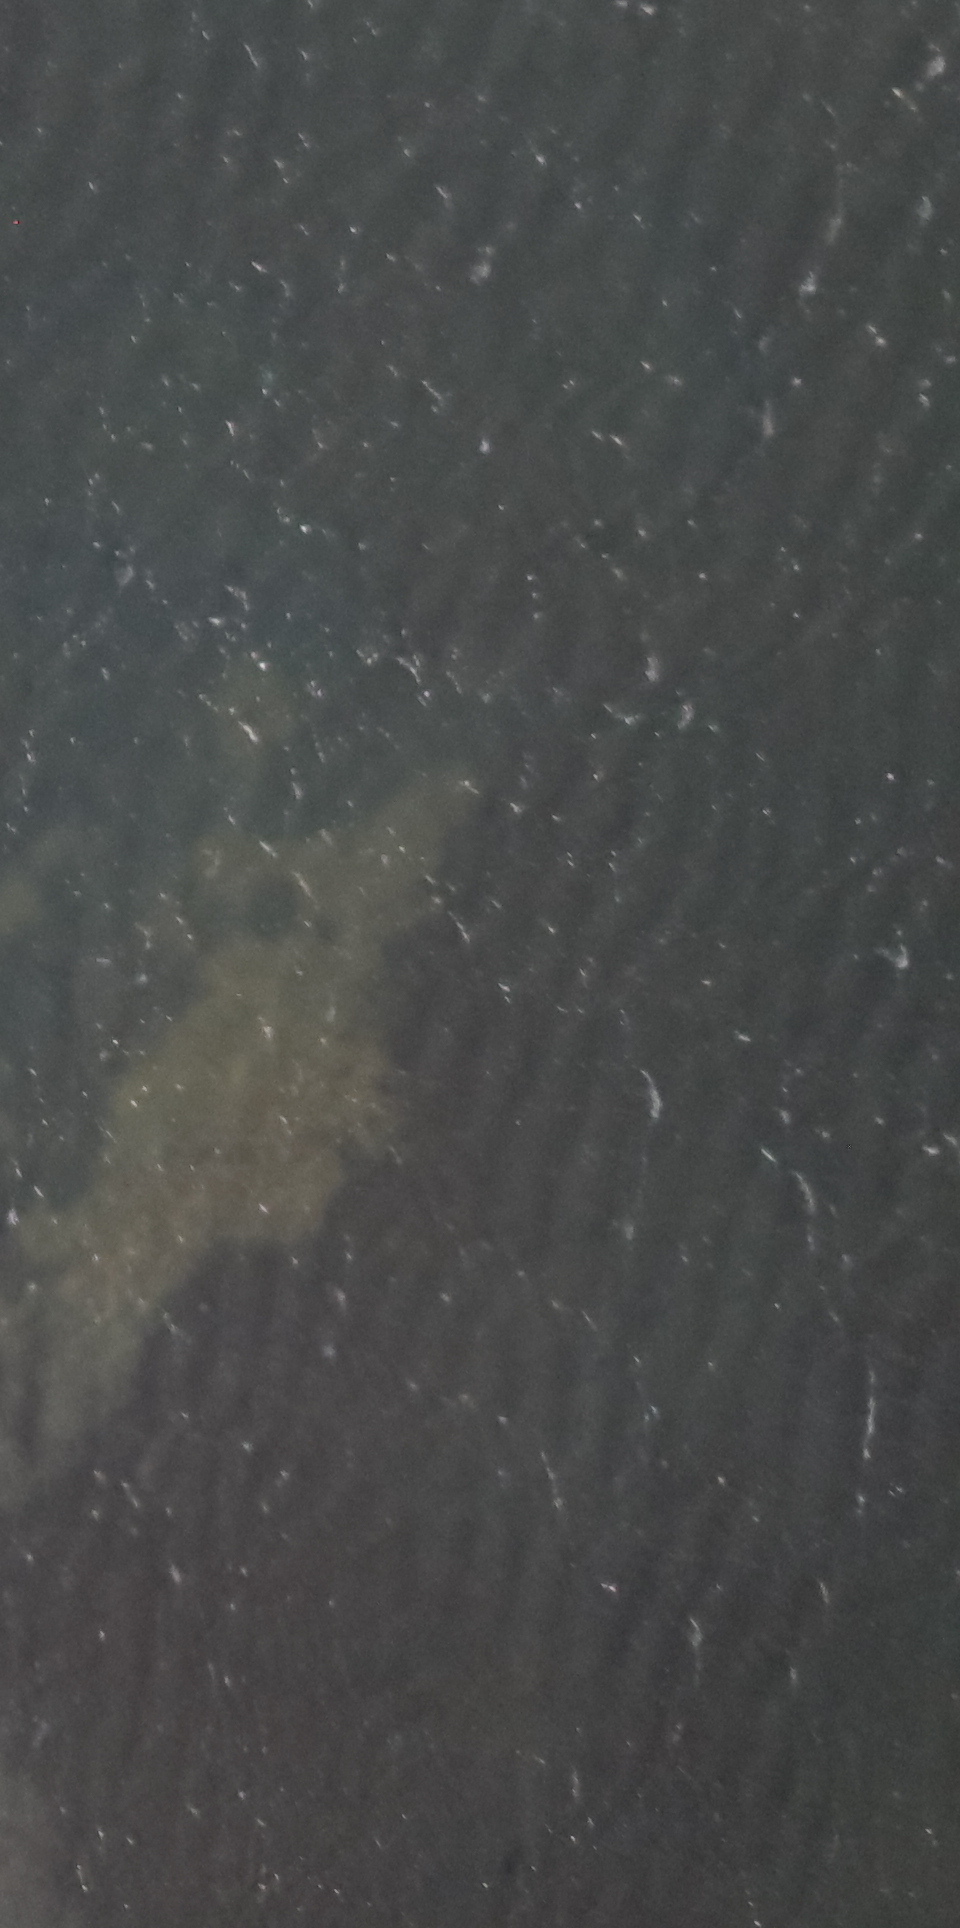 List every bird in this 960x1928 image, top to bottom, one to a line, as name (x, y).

None